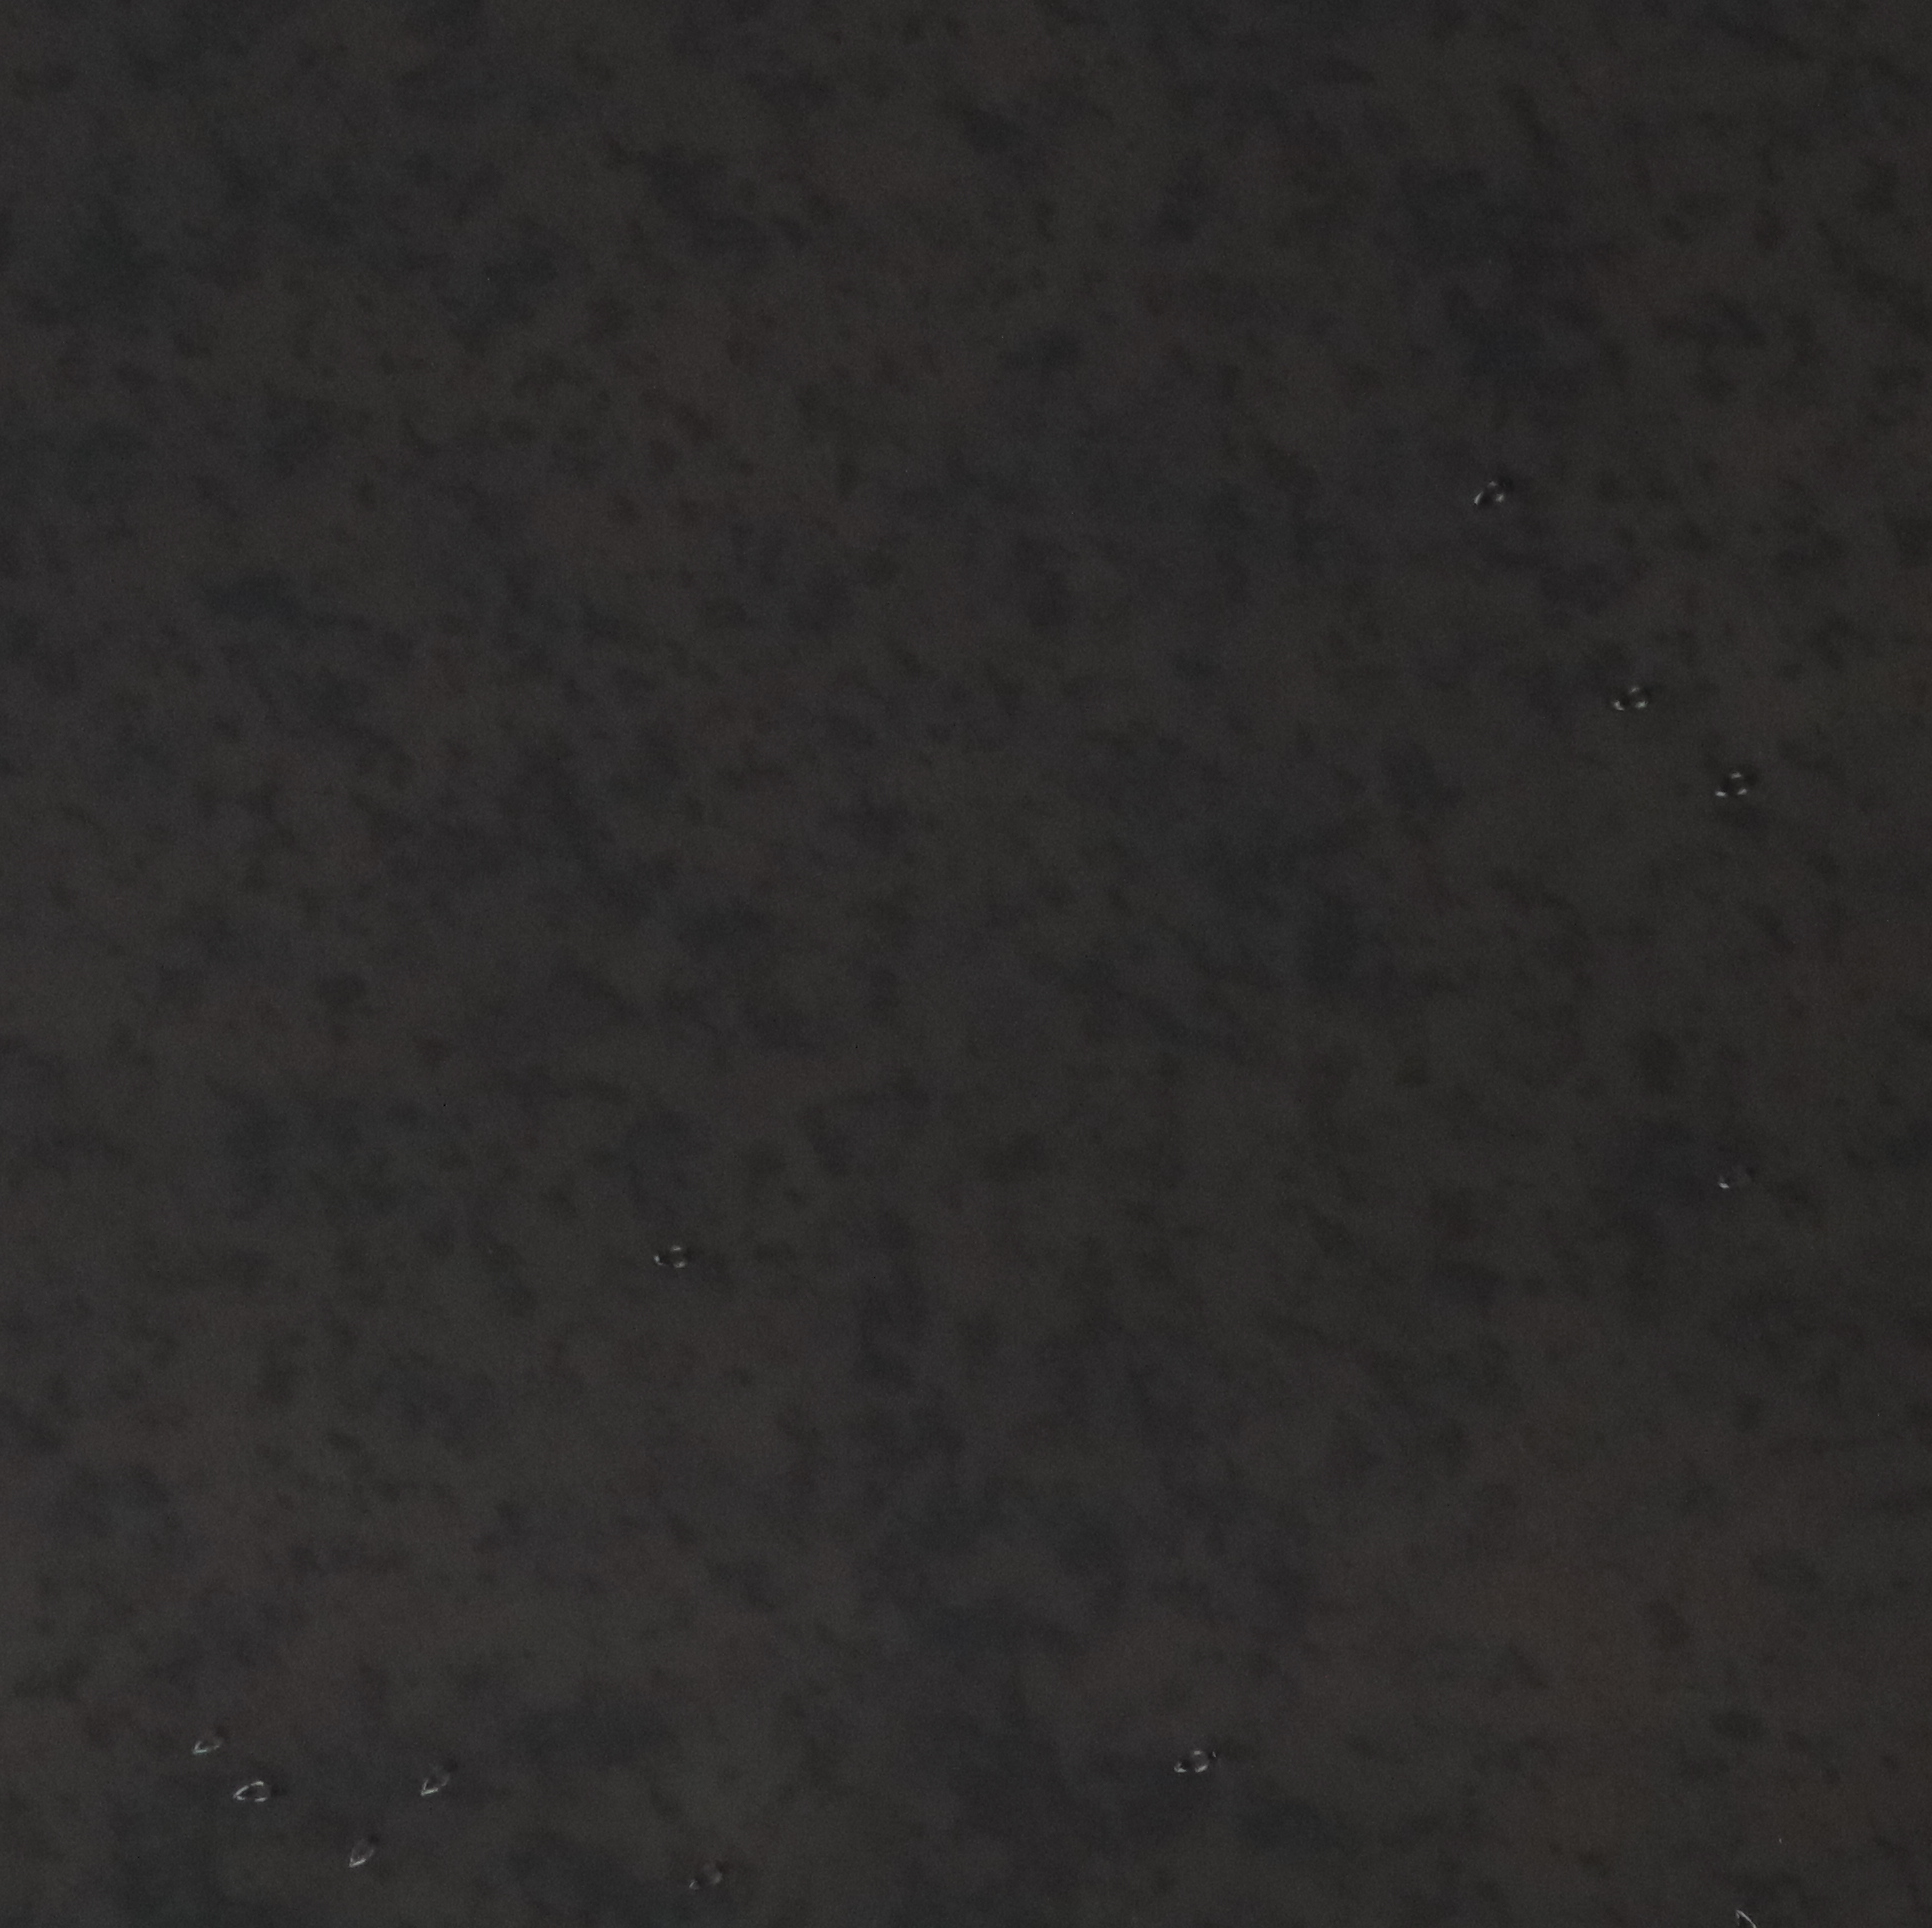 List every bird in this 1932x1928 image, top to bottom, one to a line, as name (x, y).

brant (1493, 495)
brant (1635, 699)
brant (1737, 788)
brant (1734, 1175)
brant (674, 1261)
brant (209, 1744)
brant (1199, 1762)
brant (436, 1777)
brant (256, 1794)
brant (362, 1848)
brant (705, 1879)